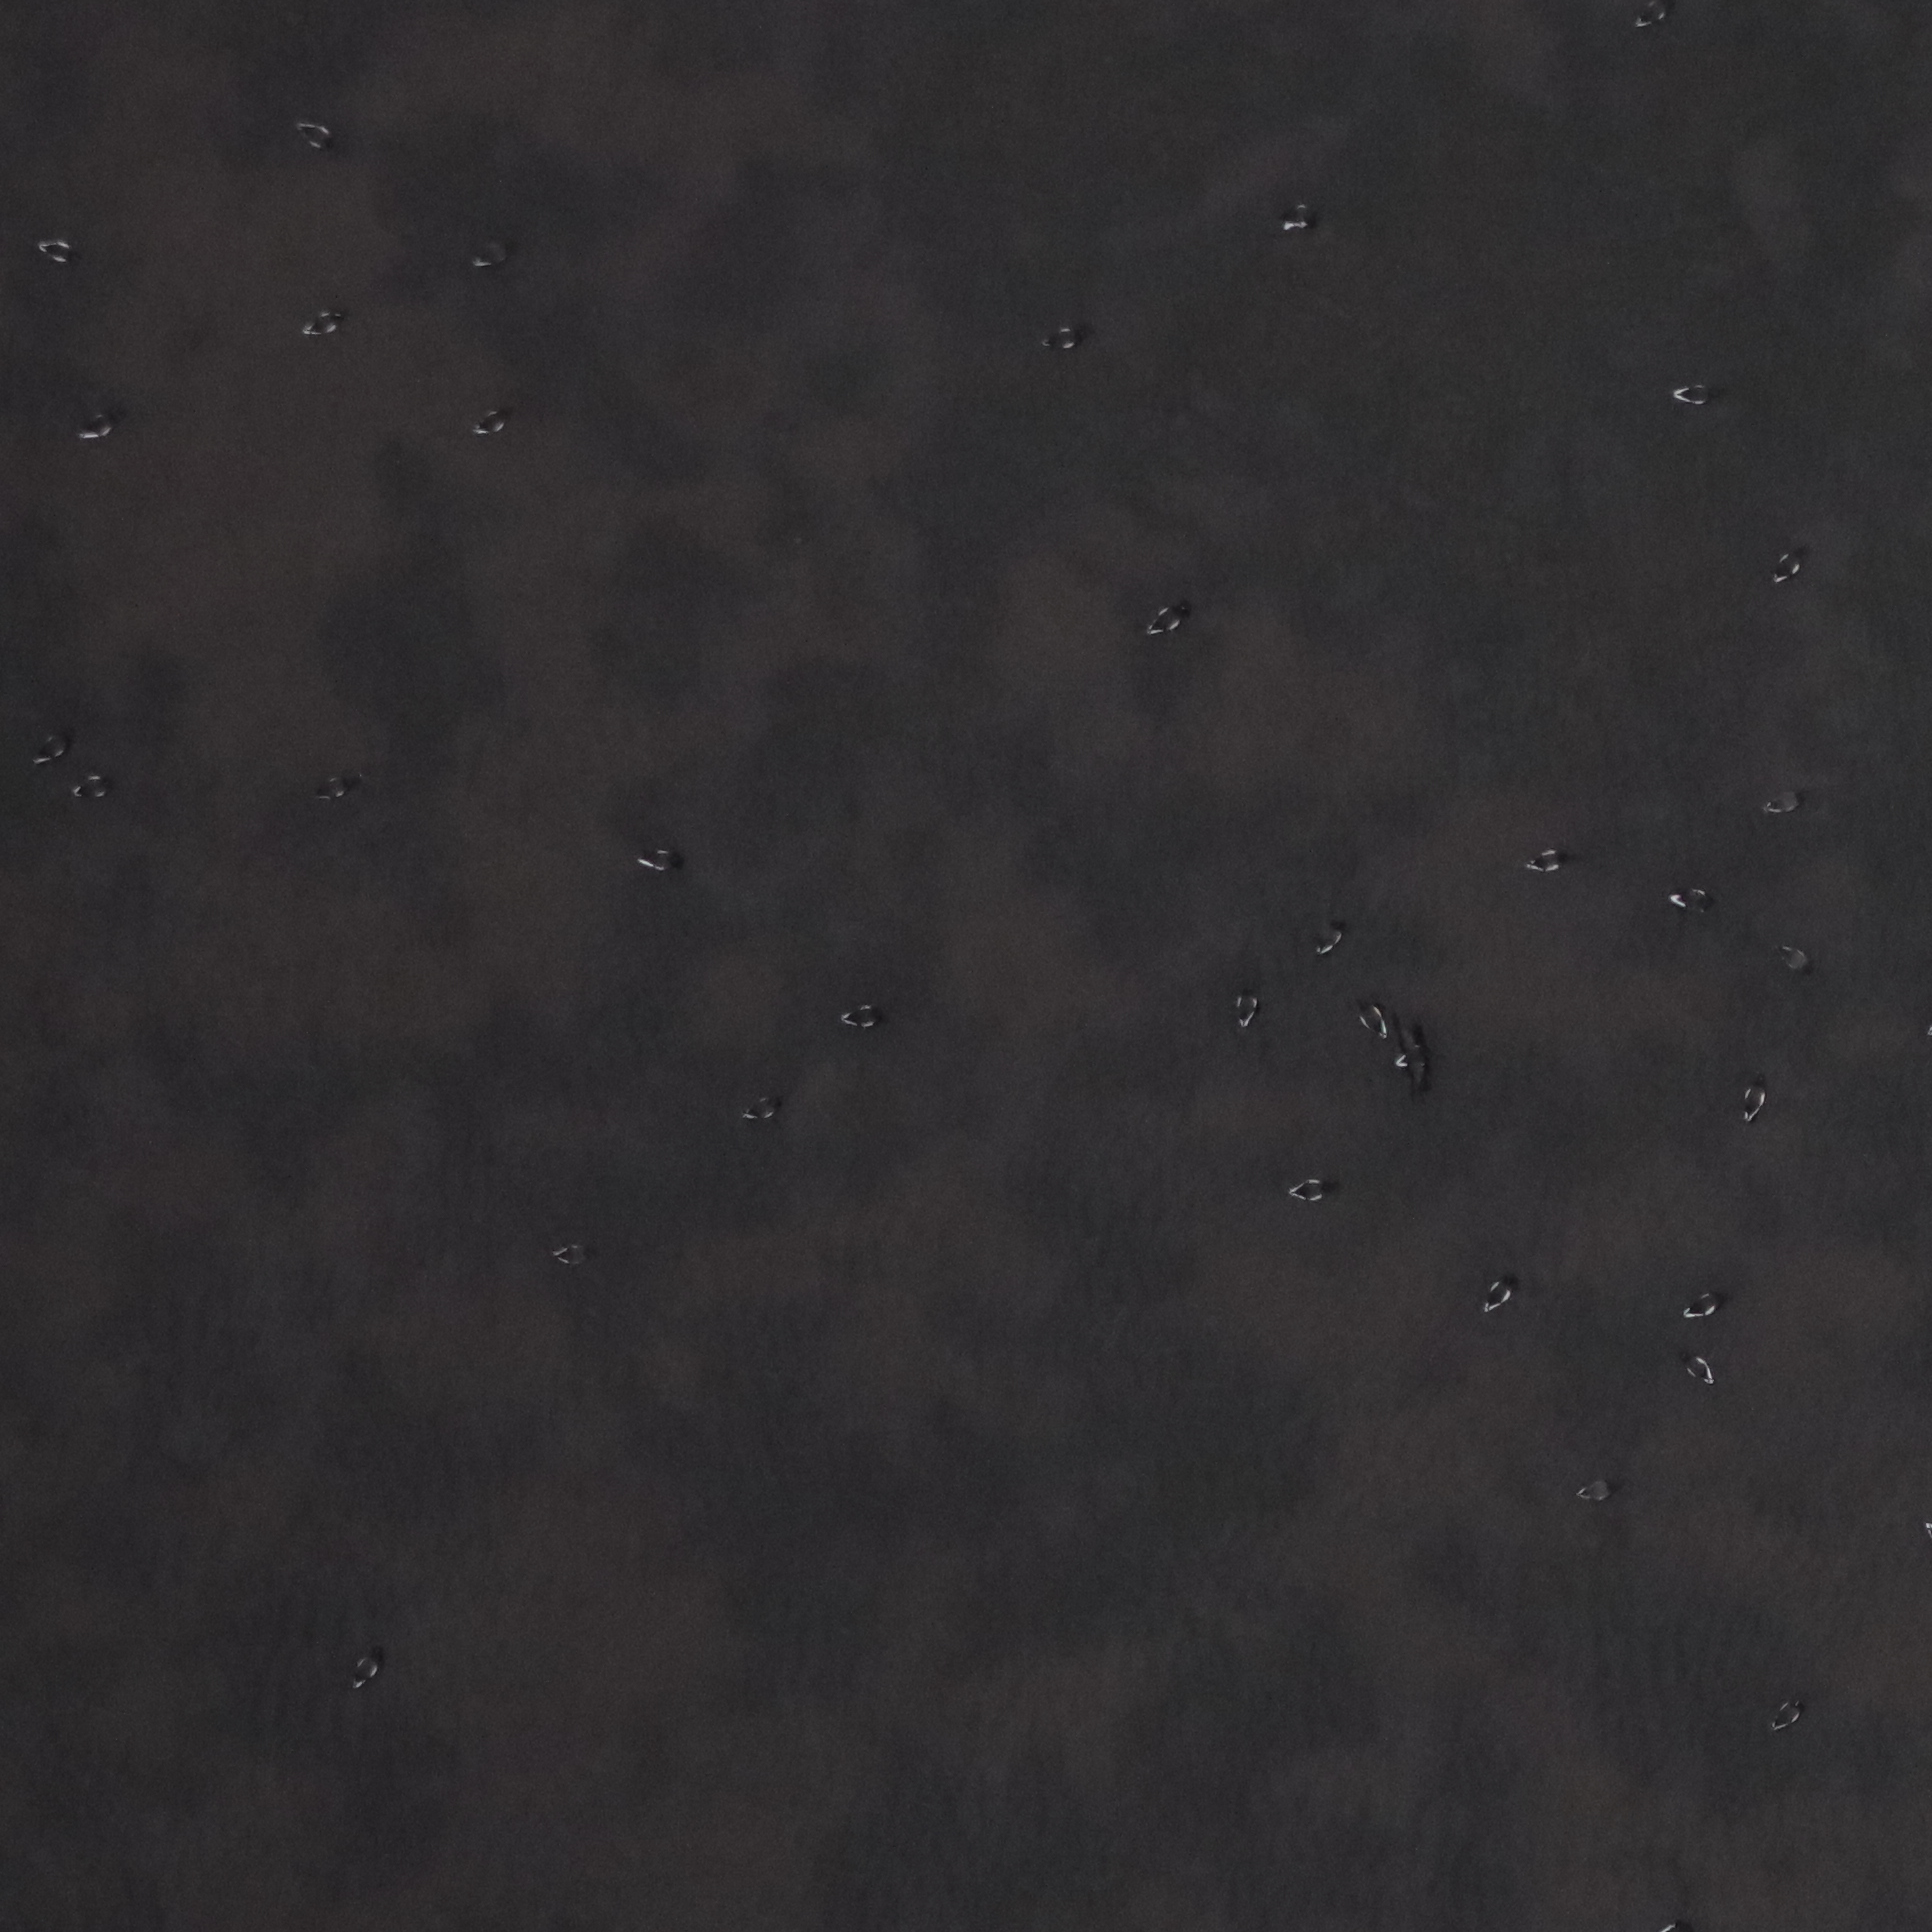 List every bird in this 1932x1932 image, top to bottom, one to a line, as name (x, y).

brant (1652, 14)
brant (317, 136)
brant (1300, 218)
brant (55, 252)
brant (491, 252)
brant (325, 324)
brant (1062, 340)
brant (1695, 396)
brant (492, 422)
brant (97, 426)
brant (1787, 565)
brant (1166, 620)
brant (53, 747)
brant (92, 787)
brant (337, 788)
brant (1784, 804)
brant (1547, 860)
brant (660, 861)
brant (1693, 901)
brant (1332, 936)
brant (1795, 959)
brant (1247, 1010)
brant (863, 1018)
brant (1373, 1018)
brant (1415, 1059)
brant (1754, 1100)
brant (763, 1107)
brant (1311, 1190)
brant (576, 1256)
brant (1498, 1294)
brant (1702, 1304)
brant (1700, 1368)
brant (1596, 1490)
brant (364, 1669)
brant (1786, 1714)